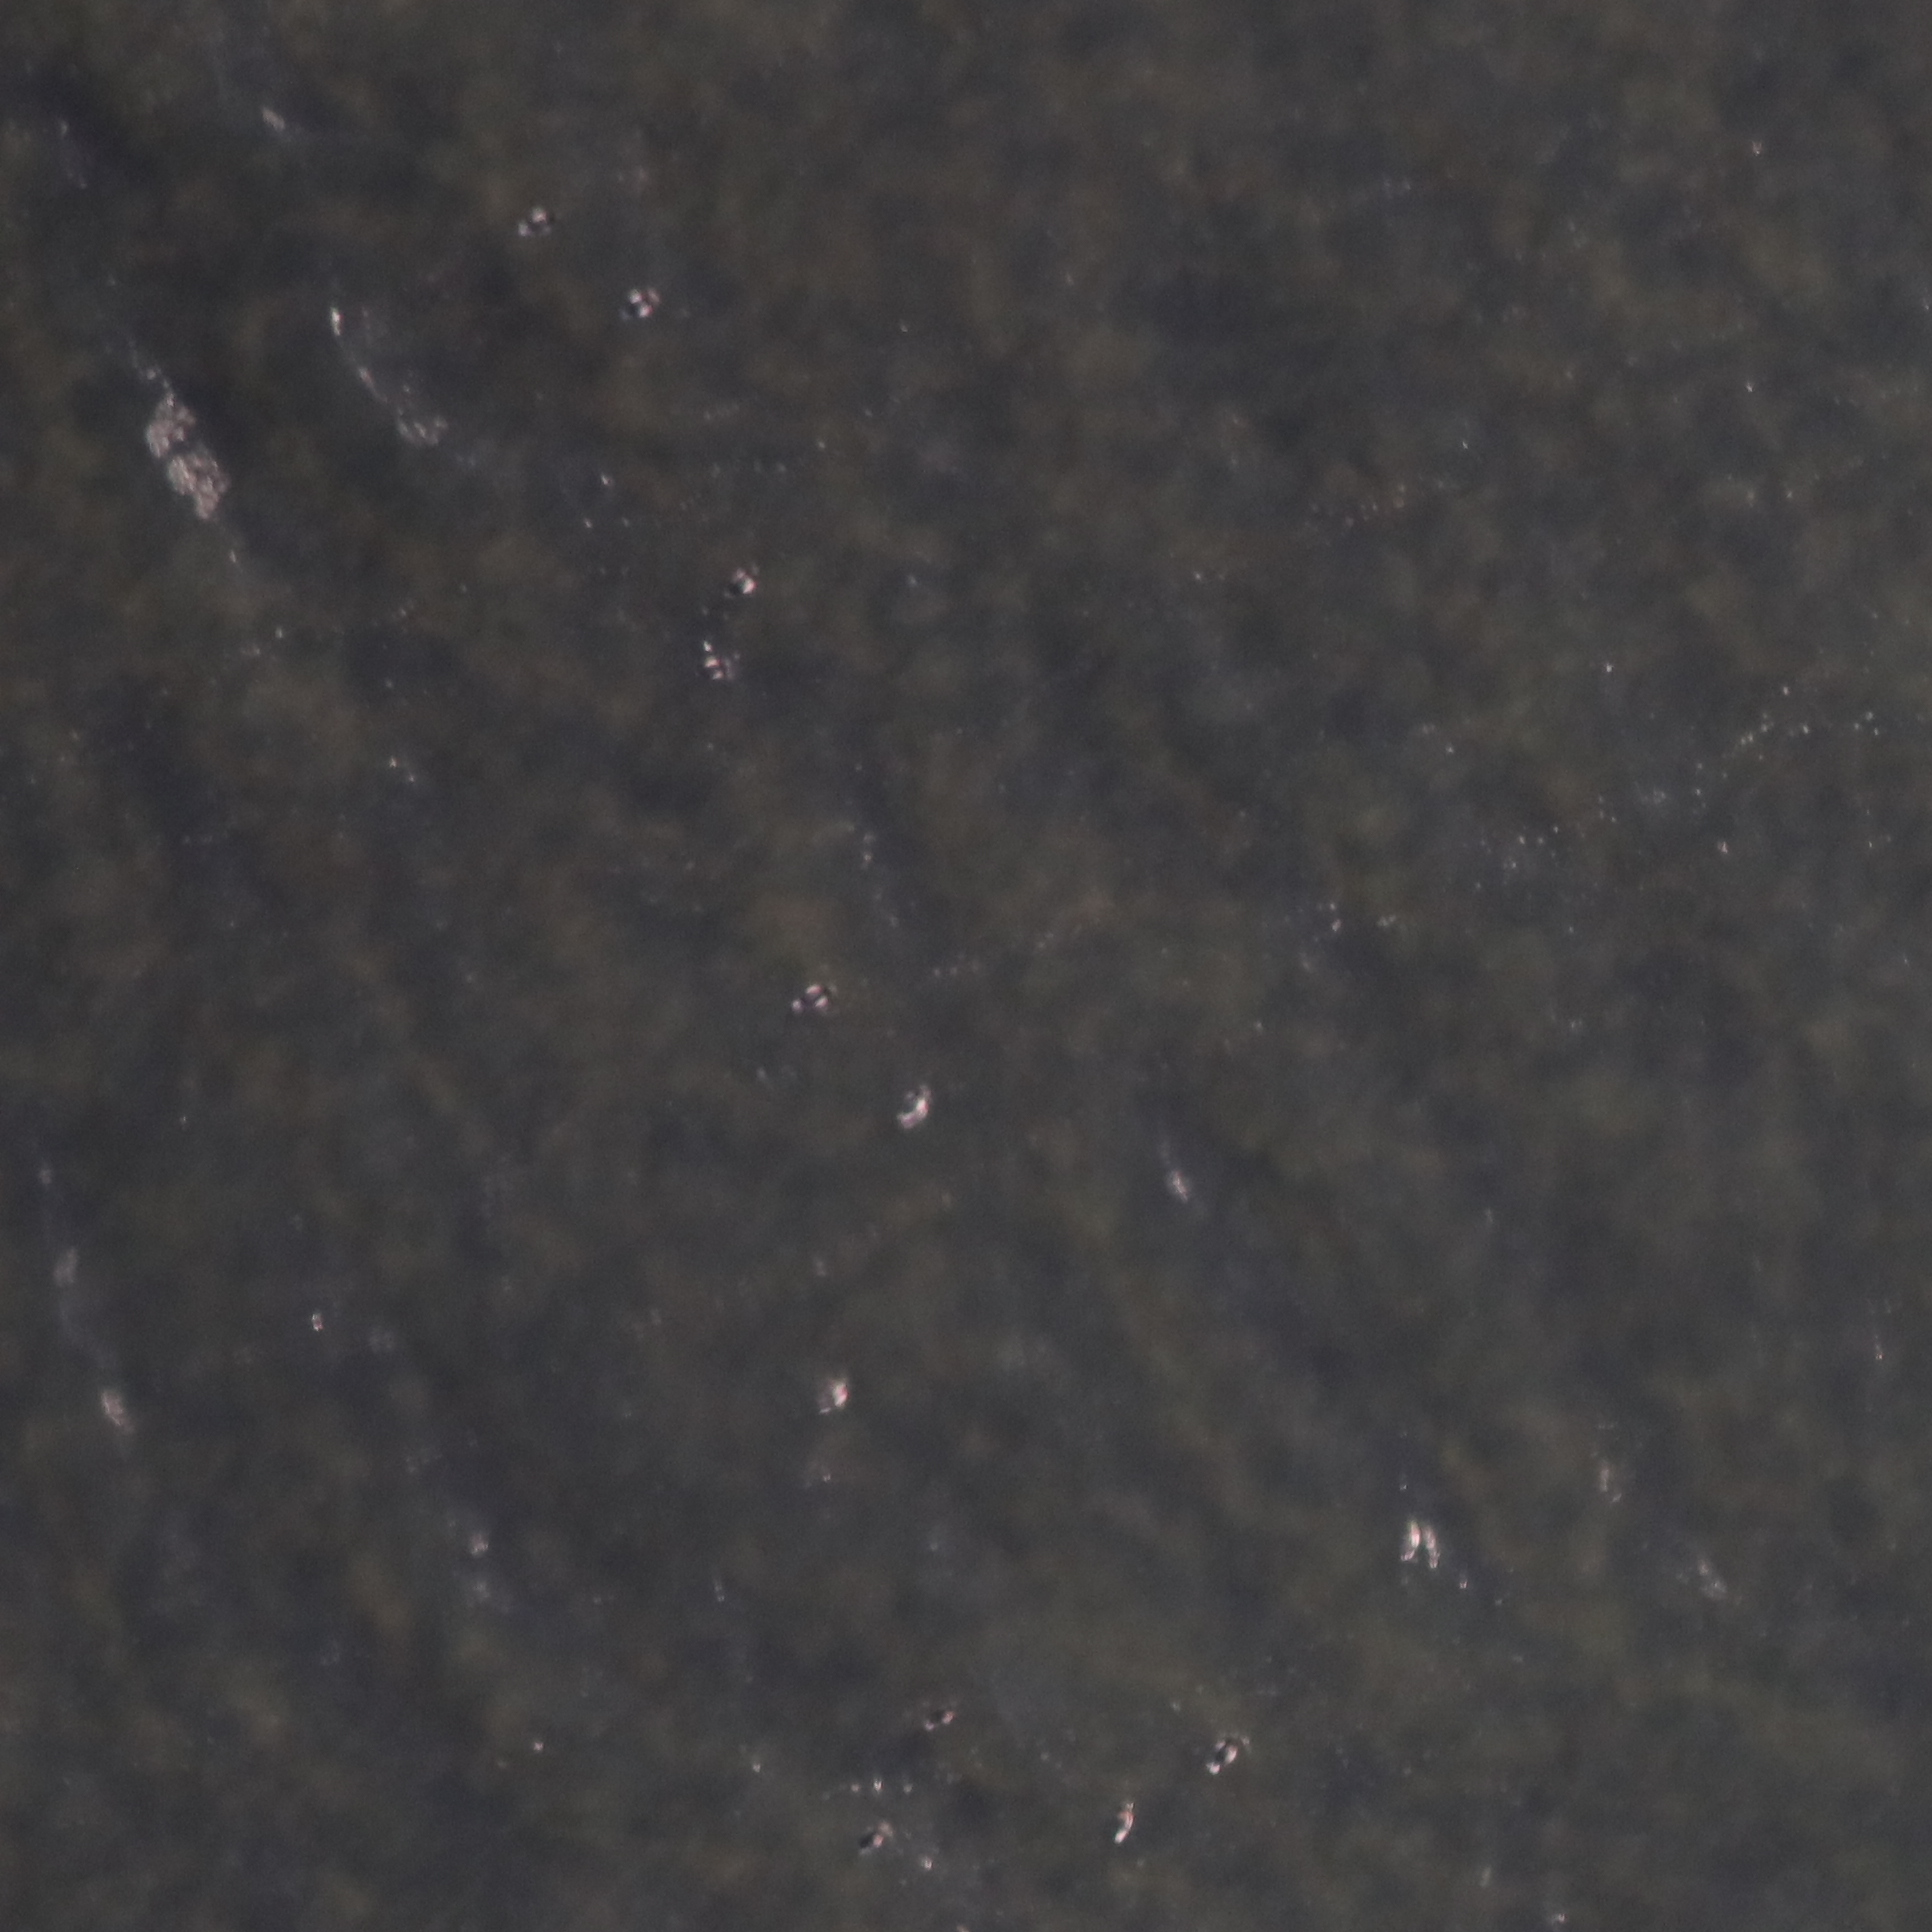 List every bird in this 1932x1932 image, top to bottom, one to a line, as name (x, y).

brant (541, 224)
brant (639, 309)
brant (741, 587)
brant (714, 670)
brant (816, 997)
brant (911, 1104)
brant (832, 1400)
brant (1412, 1541)
brant (944, 1716)
brant (1223, 1756)
brant (1122, 1823)
brant (872, 1840)